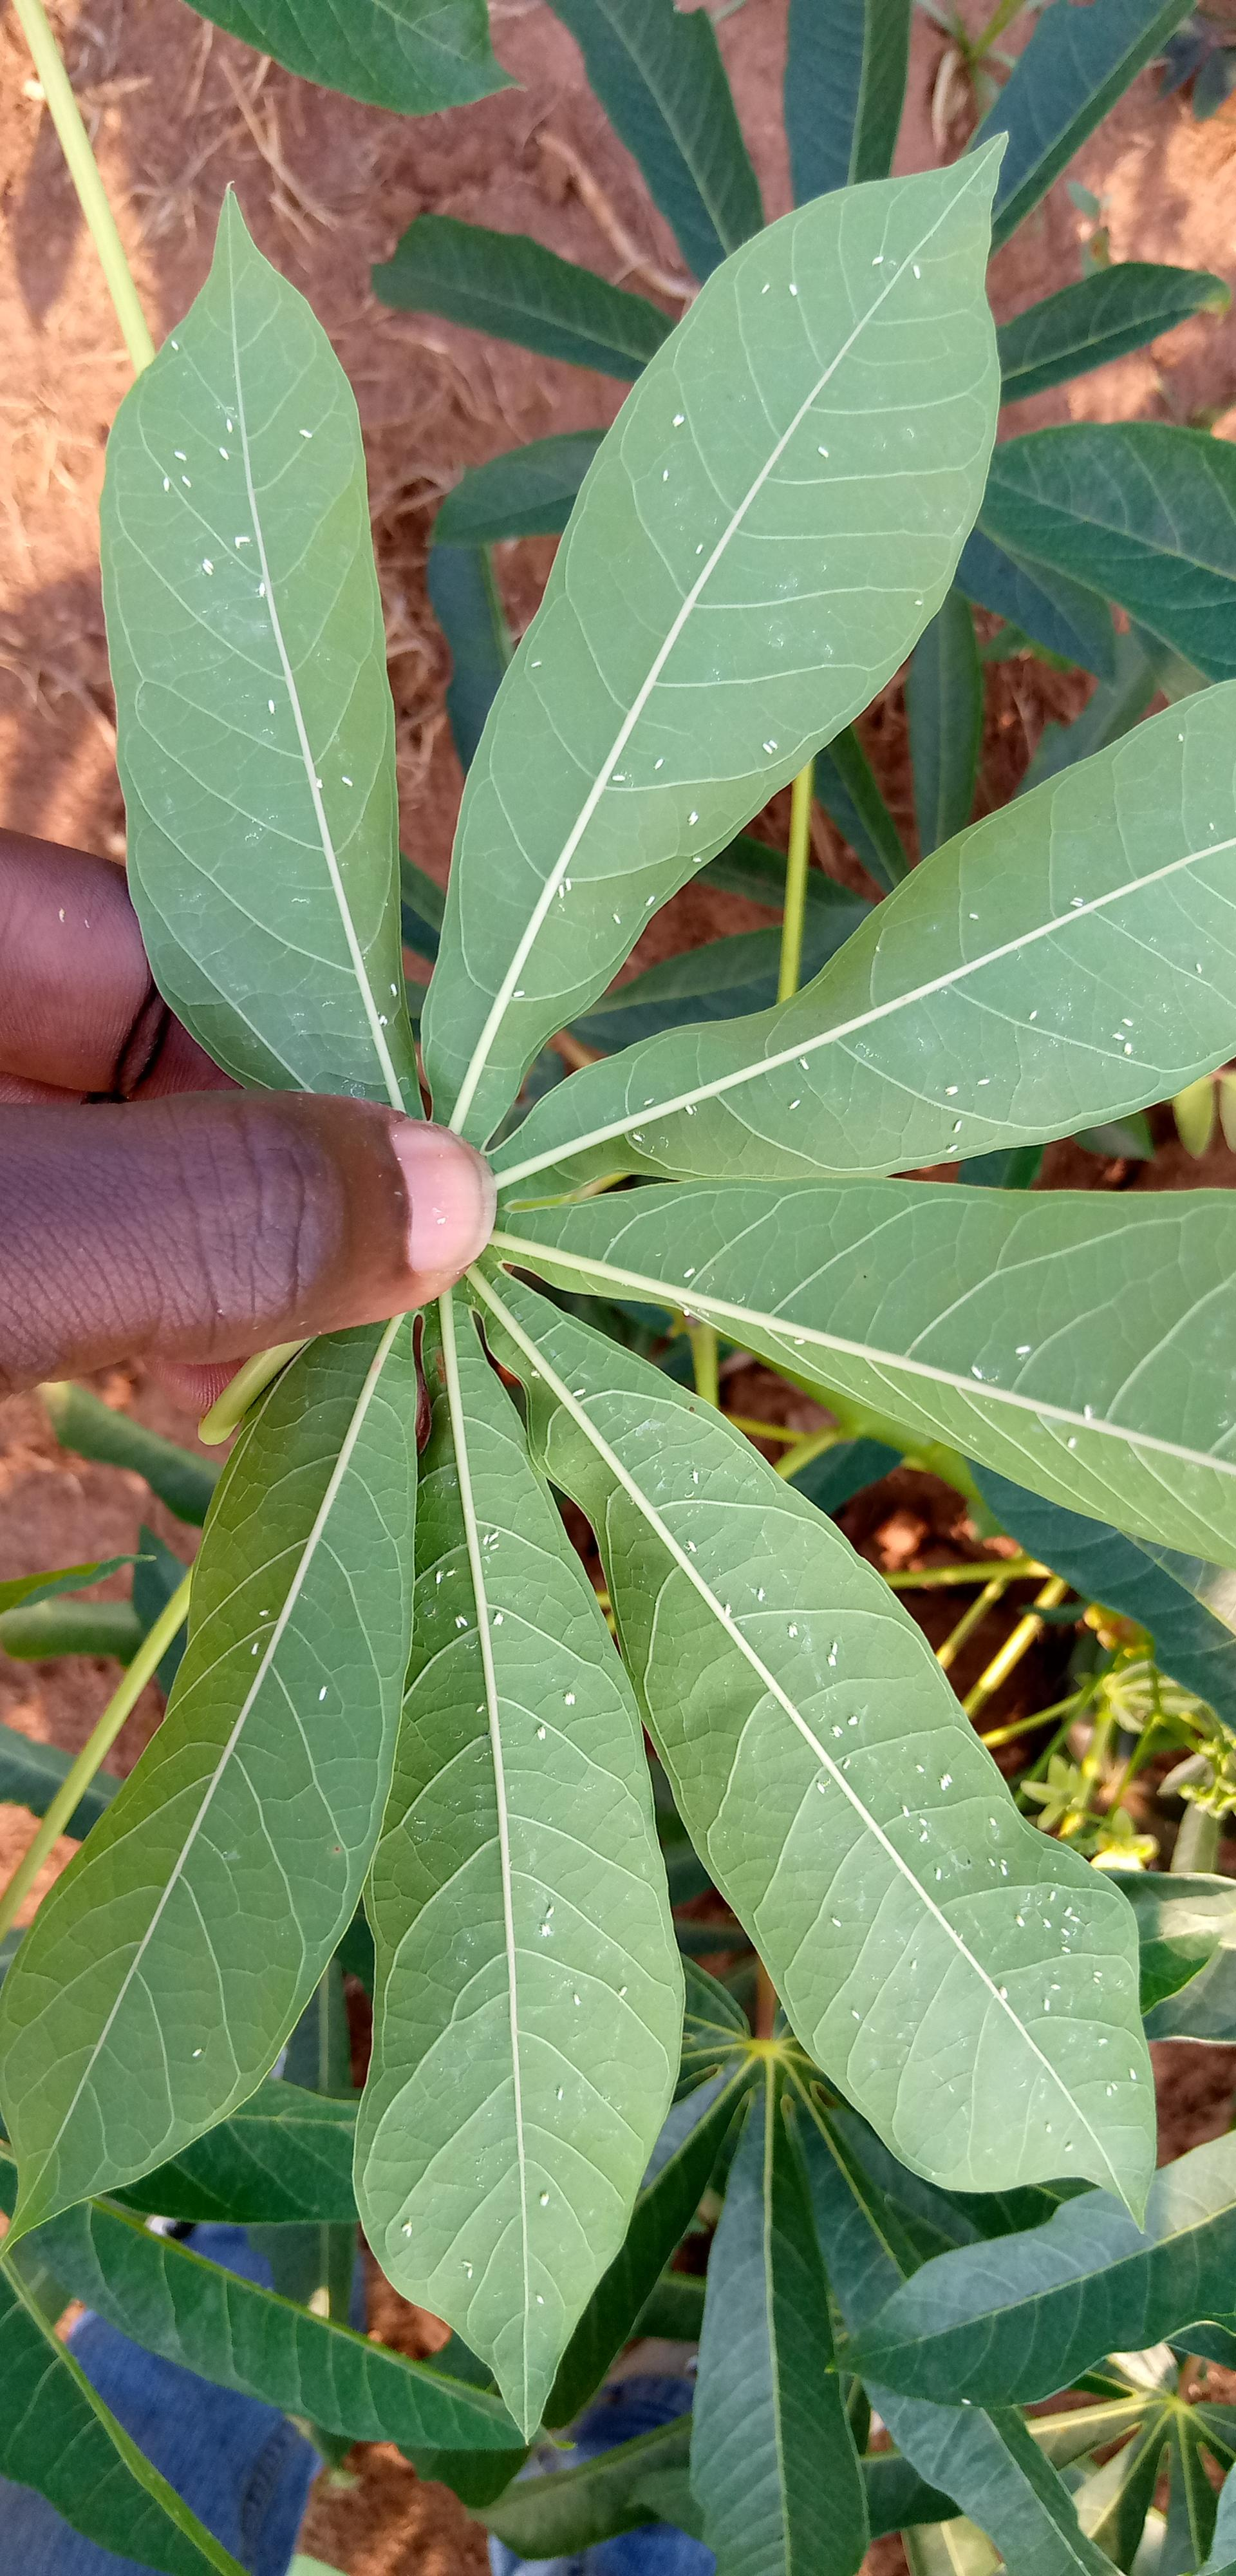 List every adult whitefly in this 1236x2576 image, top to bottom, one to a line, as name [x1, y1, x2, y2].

whitefly [872, 254, 887, 266]
whitefly [910, 261, 923, 282]
whitefly [787, 280, 799, 299]
whitefly [758, 281, 772, 296]
whitefly [169, 337, 181, 352]
whitefly [671, 412, 688, 431]
whitefly [225, 417, 234, 433]
whitefly [297, 426, 314, 440]
whitefly [816, 445, 830, 460]
whitefly [218, 446, 231, 462]
whitefly [172, 448, 188, 462]
whitefly [661, 468, 669, 482]
whitefly [180, 473, 192, 489]
whitefly [162, 475, 171, 494]
whitefly [233, 533, 253, 550]
whitefly [694, 542, 706, 556]
whitefly [201, 556, 214, 578]
whitefly [257, 580, 267, 597]
whitefly [912, 598, 922, 609]
whitefly [529, 660, 545, 669]
whitefly [267, 698, 276, 716]
whitefly [1177, 731, 1186, 743]
whitefly [767, 738, 780, 751]
whitefly [760, 742, 774, 755]
whitefly [653, 756, 666, 770]
whitefly [611, 773, 627, 784]
whitefly [340, 775, 355, 788]
whitefly [314, 776, 324, 790]
whitefly [687, 809, 701, 827]
whitefly [1208, 821, 1217, 832]
whitefly [691, 855, 702, 864]
whitefly [564, 876, 573, 892]
whitefly [557, 882, 565, 899]
whitefly [643, 892, 659, 908]
whitefly [1069, 894, 1084, 909]
whitefly [611, 909, 623, 925]
whitefly [967, 911, 980, 921]
whitefly [873, 943, 883, 953]
whitefly [1194, 961, 1204, 976]
whitefly [389, 981, 400, 999]
whitefly [511, 989, 527, 1000]
whitefly [1028, 1008, 1038, 1025]
whitefly [377, 1014, 391, 1027]
whitefly [1120, 1016, 1135, 1028]
whitefly [1110, 1029, 1127, 1041]
whitefly [1121, 1041, 1133, 1057]
whitefly [798, 1056, 810, 1071]
whitefly [975, 1075, 991, 1088]
whitefly [943, 1084, 960, 1097]
whitefly [642, 1097, 657, 1107]
whitefly [787, 1097, 803, 1110]
whitefly [684, 1103, 695, 1119]
whitefly [950, 1118, 964, 1133]
whitefly [631, 1132, 644, 1144]
whitefly [944, 1142, 958, 1155]
whitefly [682, 1266, 698, 1280]
whitefly [680, 1305, 692, 1317]
whitefly [791, 1336, 807, 1347]
whitefly [1012, 1343, 1031, 1356]
whitefly [969, 1362, 987, 1381]
whitefly [529, 1368, 540, 1381]
whitefly [572, 1386, 587, 1399]
whitefly [1080, 1401, 1092, 1423]
whitefly [1065, 1434, 1079, 1450]
whitefly [691, 1467, 700, 1486]
whitefly [488, 1529, 501, 1542]
whitefly [481, 1533, 488, 1548]
whitefly [685, 1537, 699, 1555]
whitefly [489, 1542, 500, 1553]
whitefly [445, 1567, 457, 1578]
whitefly [434, 1569, 444, 1586]
whitefly [754, 1584, 766, 1602]
whitefly [724, 1600, 733, 1618]
whitefly [257, 1608, 270, 1618]
whitefly [491, 1611, 506, 1627]
whitefly [452, 1613, 471, 1629]
whitefly [786, 1620, 800, 1639]
whitefly [830, 1638, 839, 1655]
whitefly [250, 1641, 263, 1656]
whitefly [826, 1654, 838, 1669]
whitefly [317, 1682, 330, 1703]
whitefly [563, 1689, 579, 1707]
whitefly [475, 1703, 486, 1716]
whitefly [847, 1713, 861, 1727]
whitefly [830, 1722, 845, 1739]
whitefly [535, 1724, 548, 1743]
whitefly [841, 1756, 852, 1770]
whitefly [913, 1761, 926, 1773]
whitefly [939, 1771, 955, 1792]
whitefly [813, 1779, 827, 1795]
whitefly [900, 1802, 912, 1818]
whitefly [988, 1815, 998, 1828]
whitefly [917, 1815, 930, 1827]
whitefly [917, 1828, 932, 1843]
whitefly [987, 1855, 997, 1867]
whitefly [999, 1857, 1010, 1864]
whitefly [999, 1864, 1009, 1877]
whitefly [933, 1865, 945, 1881]
whitefly [1047, 1887, 1056, 1903]
whitefly [544, 1902, 556, 1918]
whitefly [1063, 1904, 1073, 1918]
whitefly [1015, 1913, 1026, 1927]
whitefly [1070, 1913, 1081, 1923]
whitefly [829, 1915, 842, 1929]
whitefly [1041, 1915, 1052, 1930]
whitefly [539, 1922, 554, 1940]
whitefly [1060, 1927, 1071, 1938]
whitefly [1059, 1944, 1072, 1954]
whitefly [909, 1956, 919, 1973]
whitefly [1092, 1969, 1104, 1978]
whitefly [1092, 1975, 1101, 1985]
whitefly [1049, 1982, 1063, 1991]
whitefly [618, 1984, 630, 2000]
whitefly [998, 1984, 1009, 2000]
whitefly [572, 1991, 583, 2007]
whitefly [1042, 1994, 1051, 2014]
whitefly [848, 2008, 865, 2023]
whitefly [1096, 2035, 1110, 2047]
whitefly [191, 2046, 203, 2059]
whitefly [1127, 2066, 1139, 2081]
whitefly [1109, 2077, 1119, 2092]
whitefly [554, 2083, 565, 2104]
whitefly [1105, 2084, 1112, 2097]
whitefly [1044, 2121, 1053, 2136]
whitefly [1063, 2139, 1076, 2154]
whitefly [537, 2188, 550, 2209]
whitefly [399, 2219, 415, 2239]
whitefly [459, 2259, 475, 2269]
whitefly [466, 2267, 474, 2282]
whitefly [534, 2291, 546, 2305]
whitefly [959, 2394, 976, 2409]